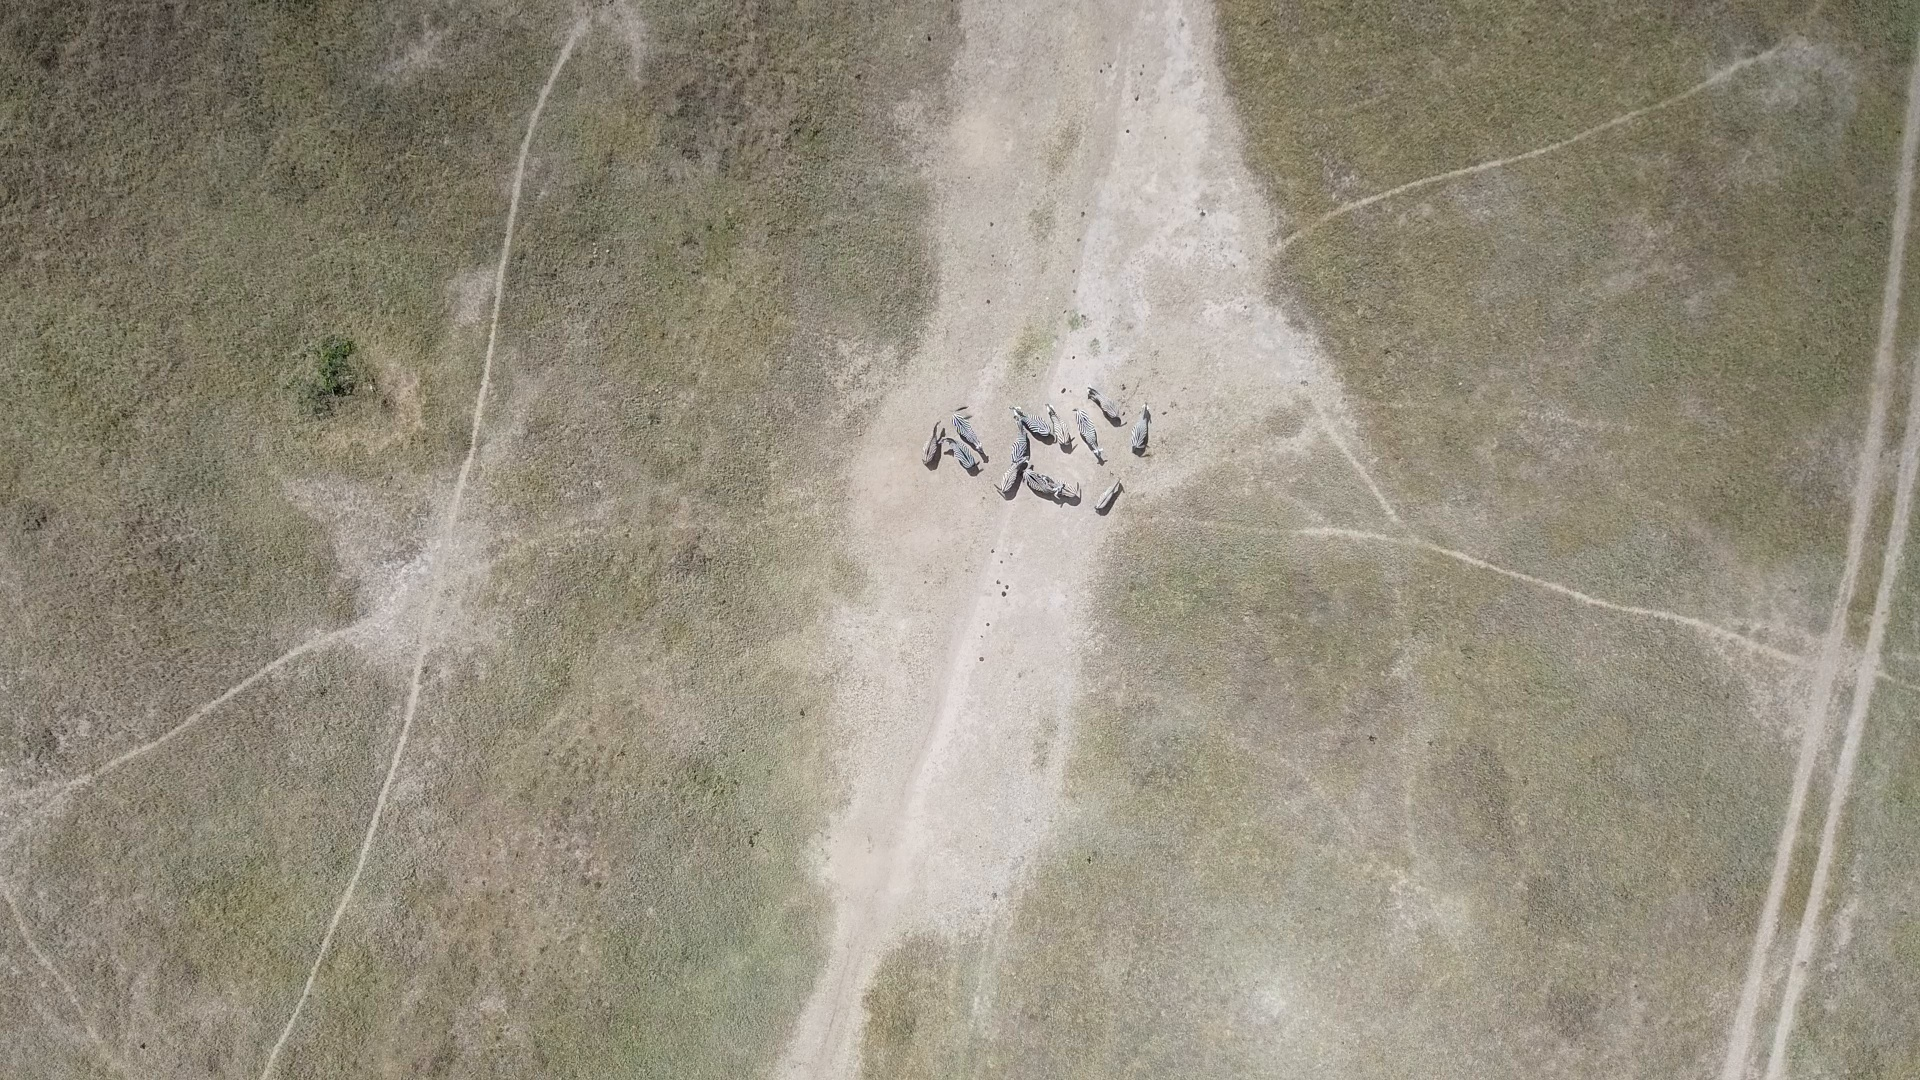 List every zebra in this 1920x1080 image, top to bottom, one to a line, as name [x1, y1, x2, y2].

zebra [1089, 387, 1119, 422]
zebra [1045, 403, 1065, 444]
zebra [953, 406, 984, 453]
zebra [1007, 406, 1051, 437]
zebra [1130, 408, 1151, 449]
zebra [1077, 413, 1099, 454]
zebra [1007, 416, 1028, 465]
zebra [921, 419, 941, 465]
zebra [937, 435, 977, 468]
zebra [998, 457, 1024, 497]
zebra [1023, 469, 1060, 500]
zebra [1039, 473, 1079, 497]
zebra [1096, 479, 1121, 511]